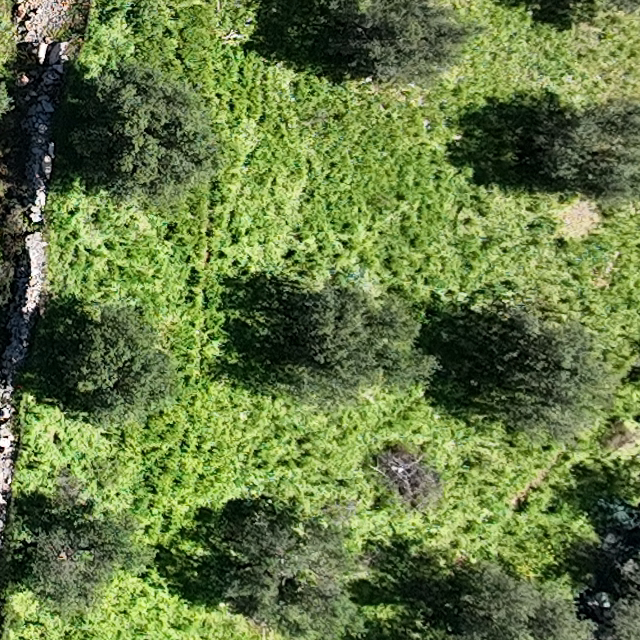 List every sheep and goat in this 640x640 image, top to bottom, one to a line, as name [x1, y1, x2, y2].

sheep [38, 43, 47, 64]
sheep [47, 140, 54, 158]
sheep [42, 154, 53, 179]